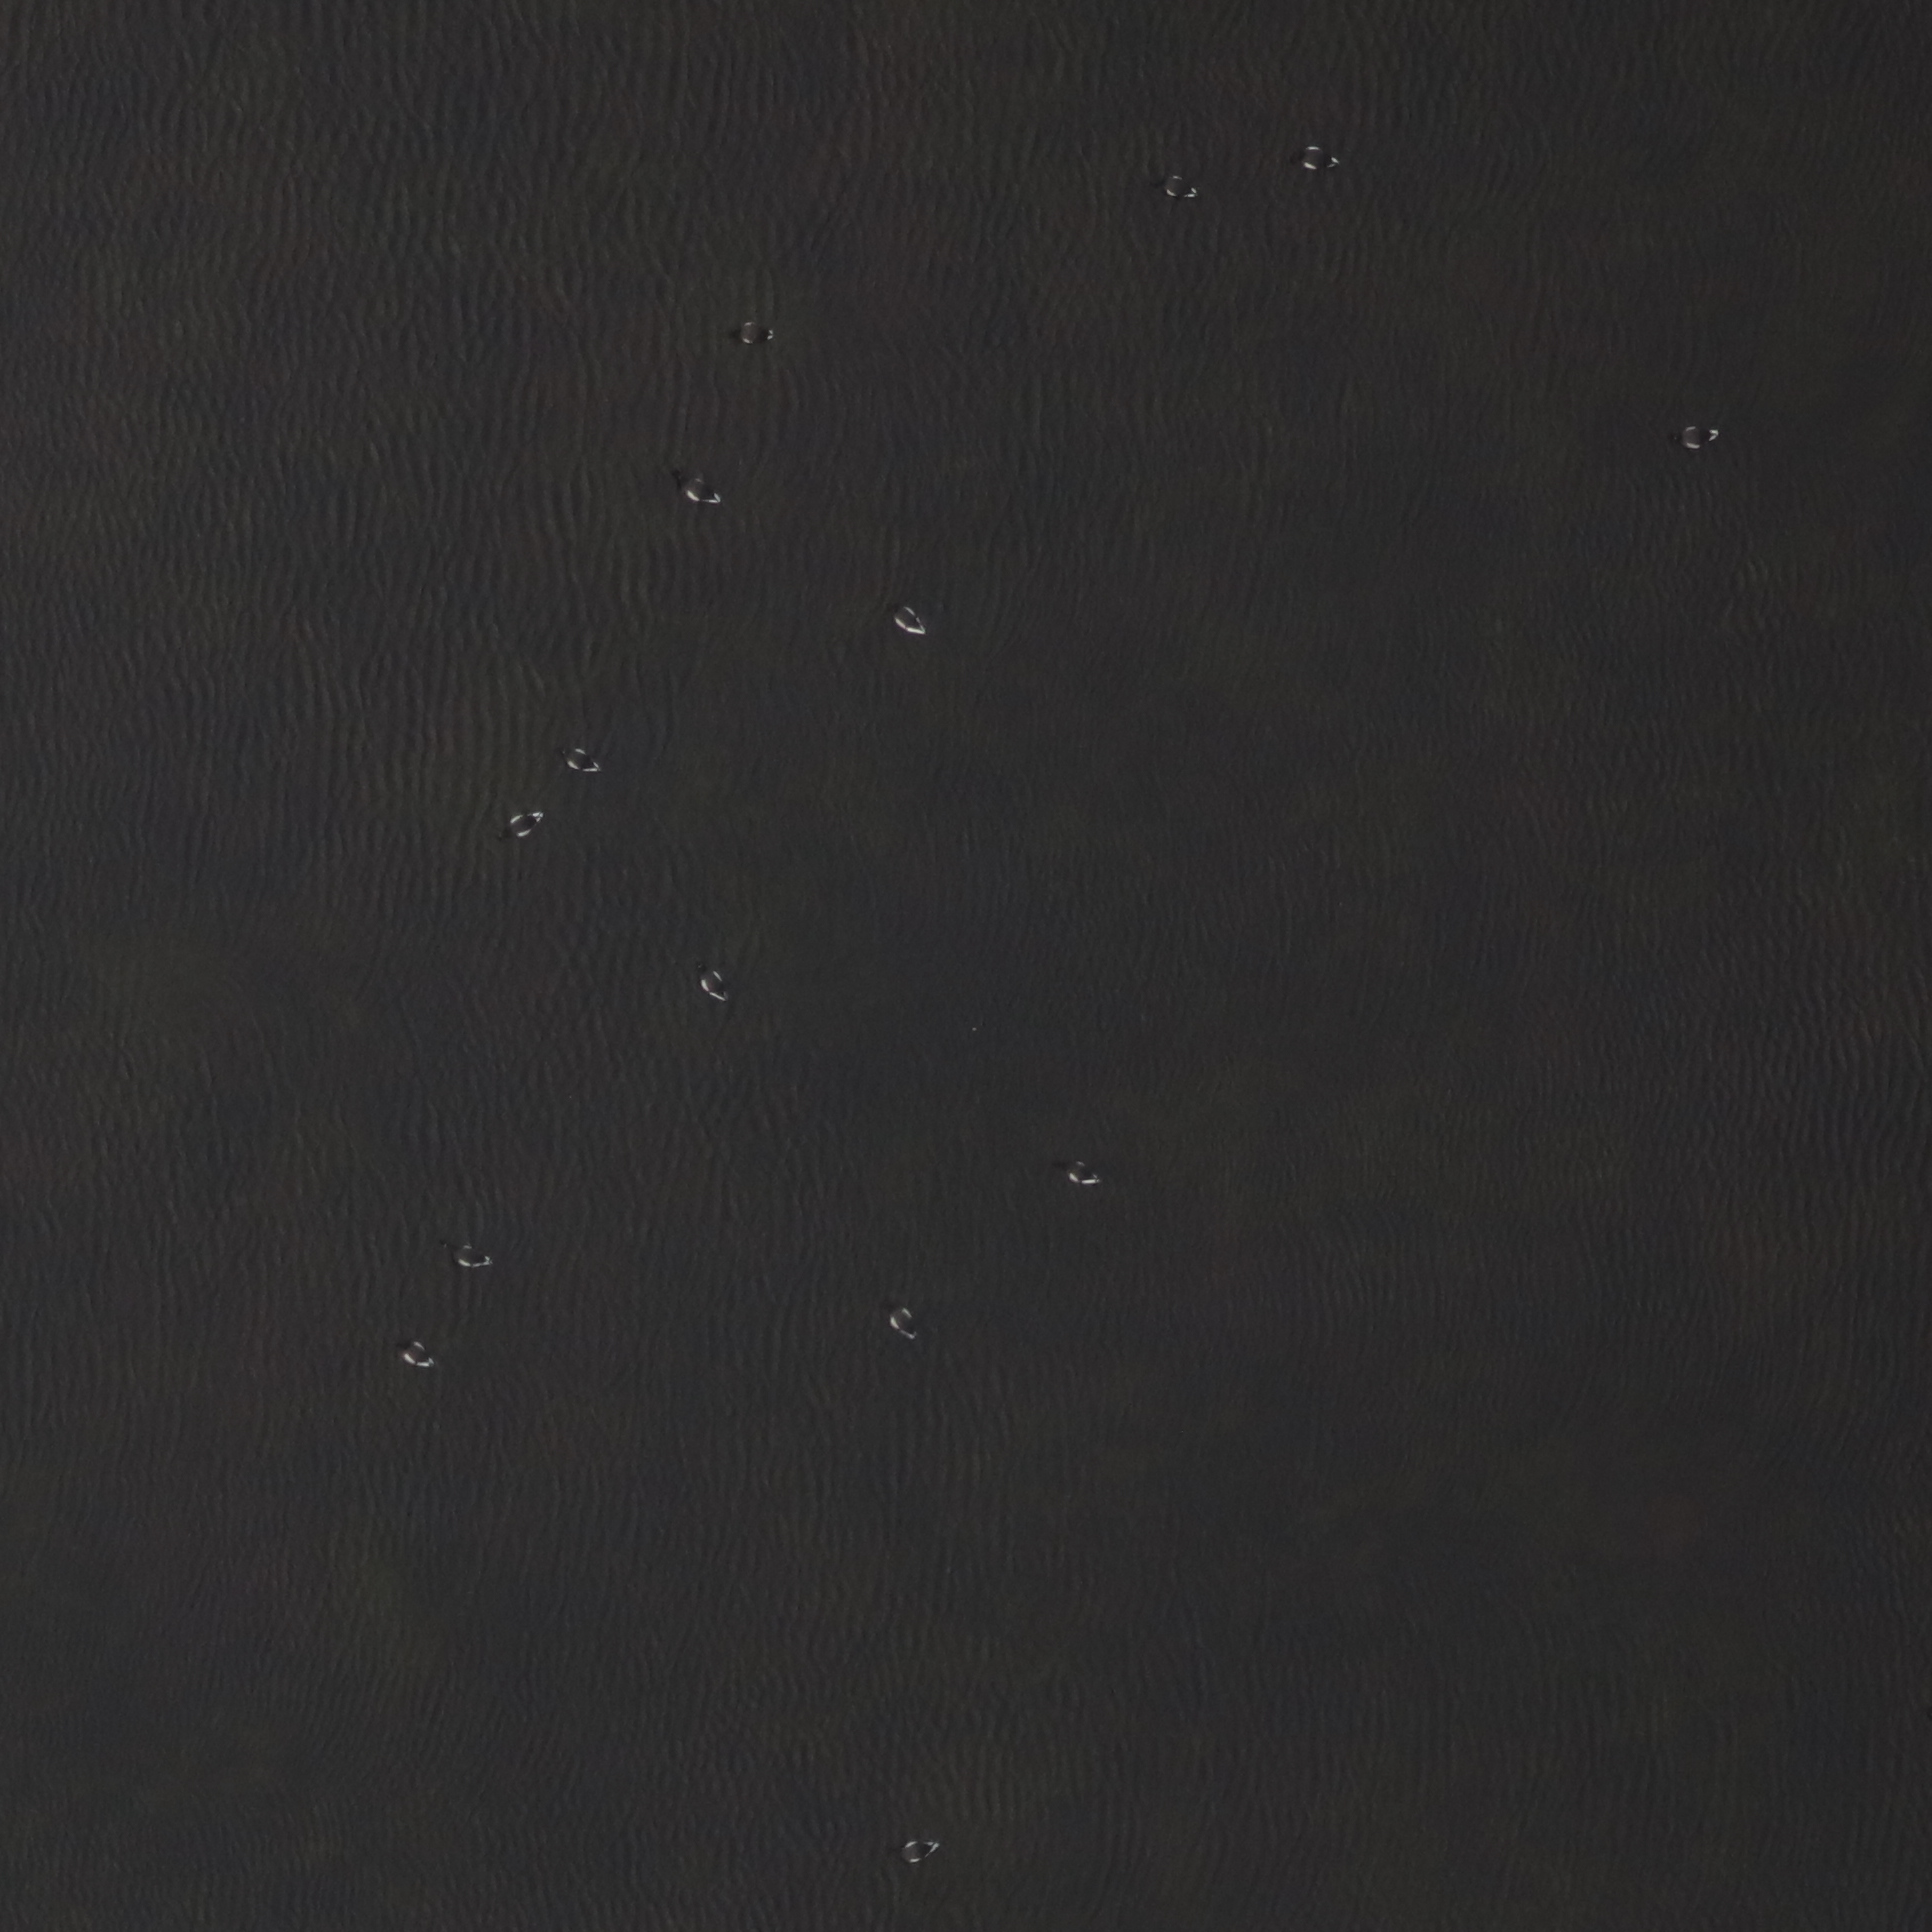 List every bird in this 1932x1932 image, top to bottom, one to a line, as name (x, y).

brant (1318, 159)
brant (1176, 188)
brant (752, 332)
brant (1694, 438)
brant (695, 491)
brant (907, 620)
brant (583, 761)
brant (524, 825)
brant (713, 982)
brant (1082, 1173)
brant (468, 1254)
brant (903, 1321)
brant (417, 1352)
brant (918, 1849)